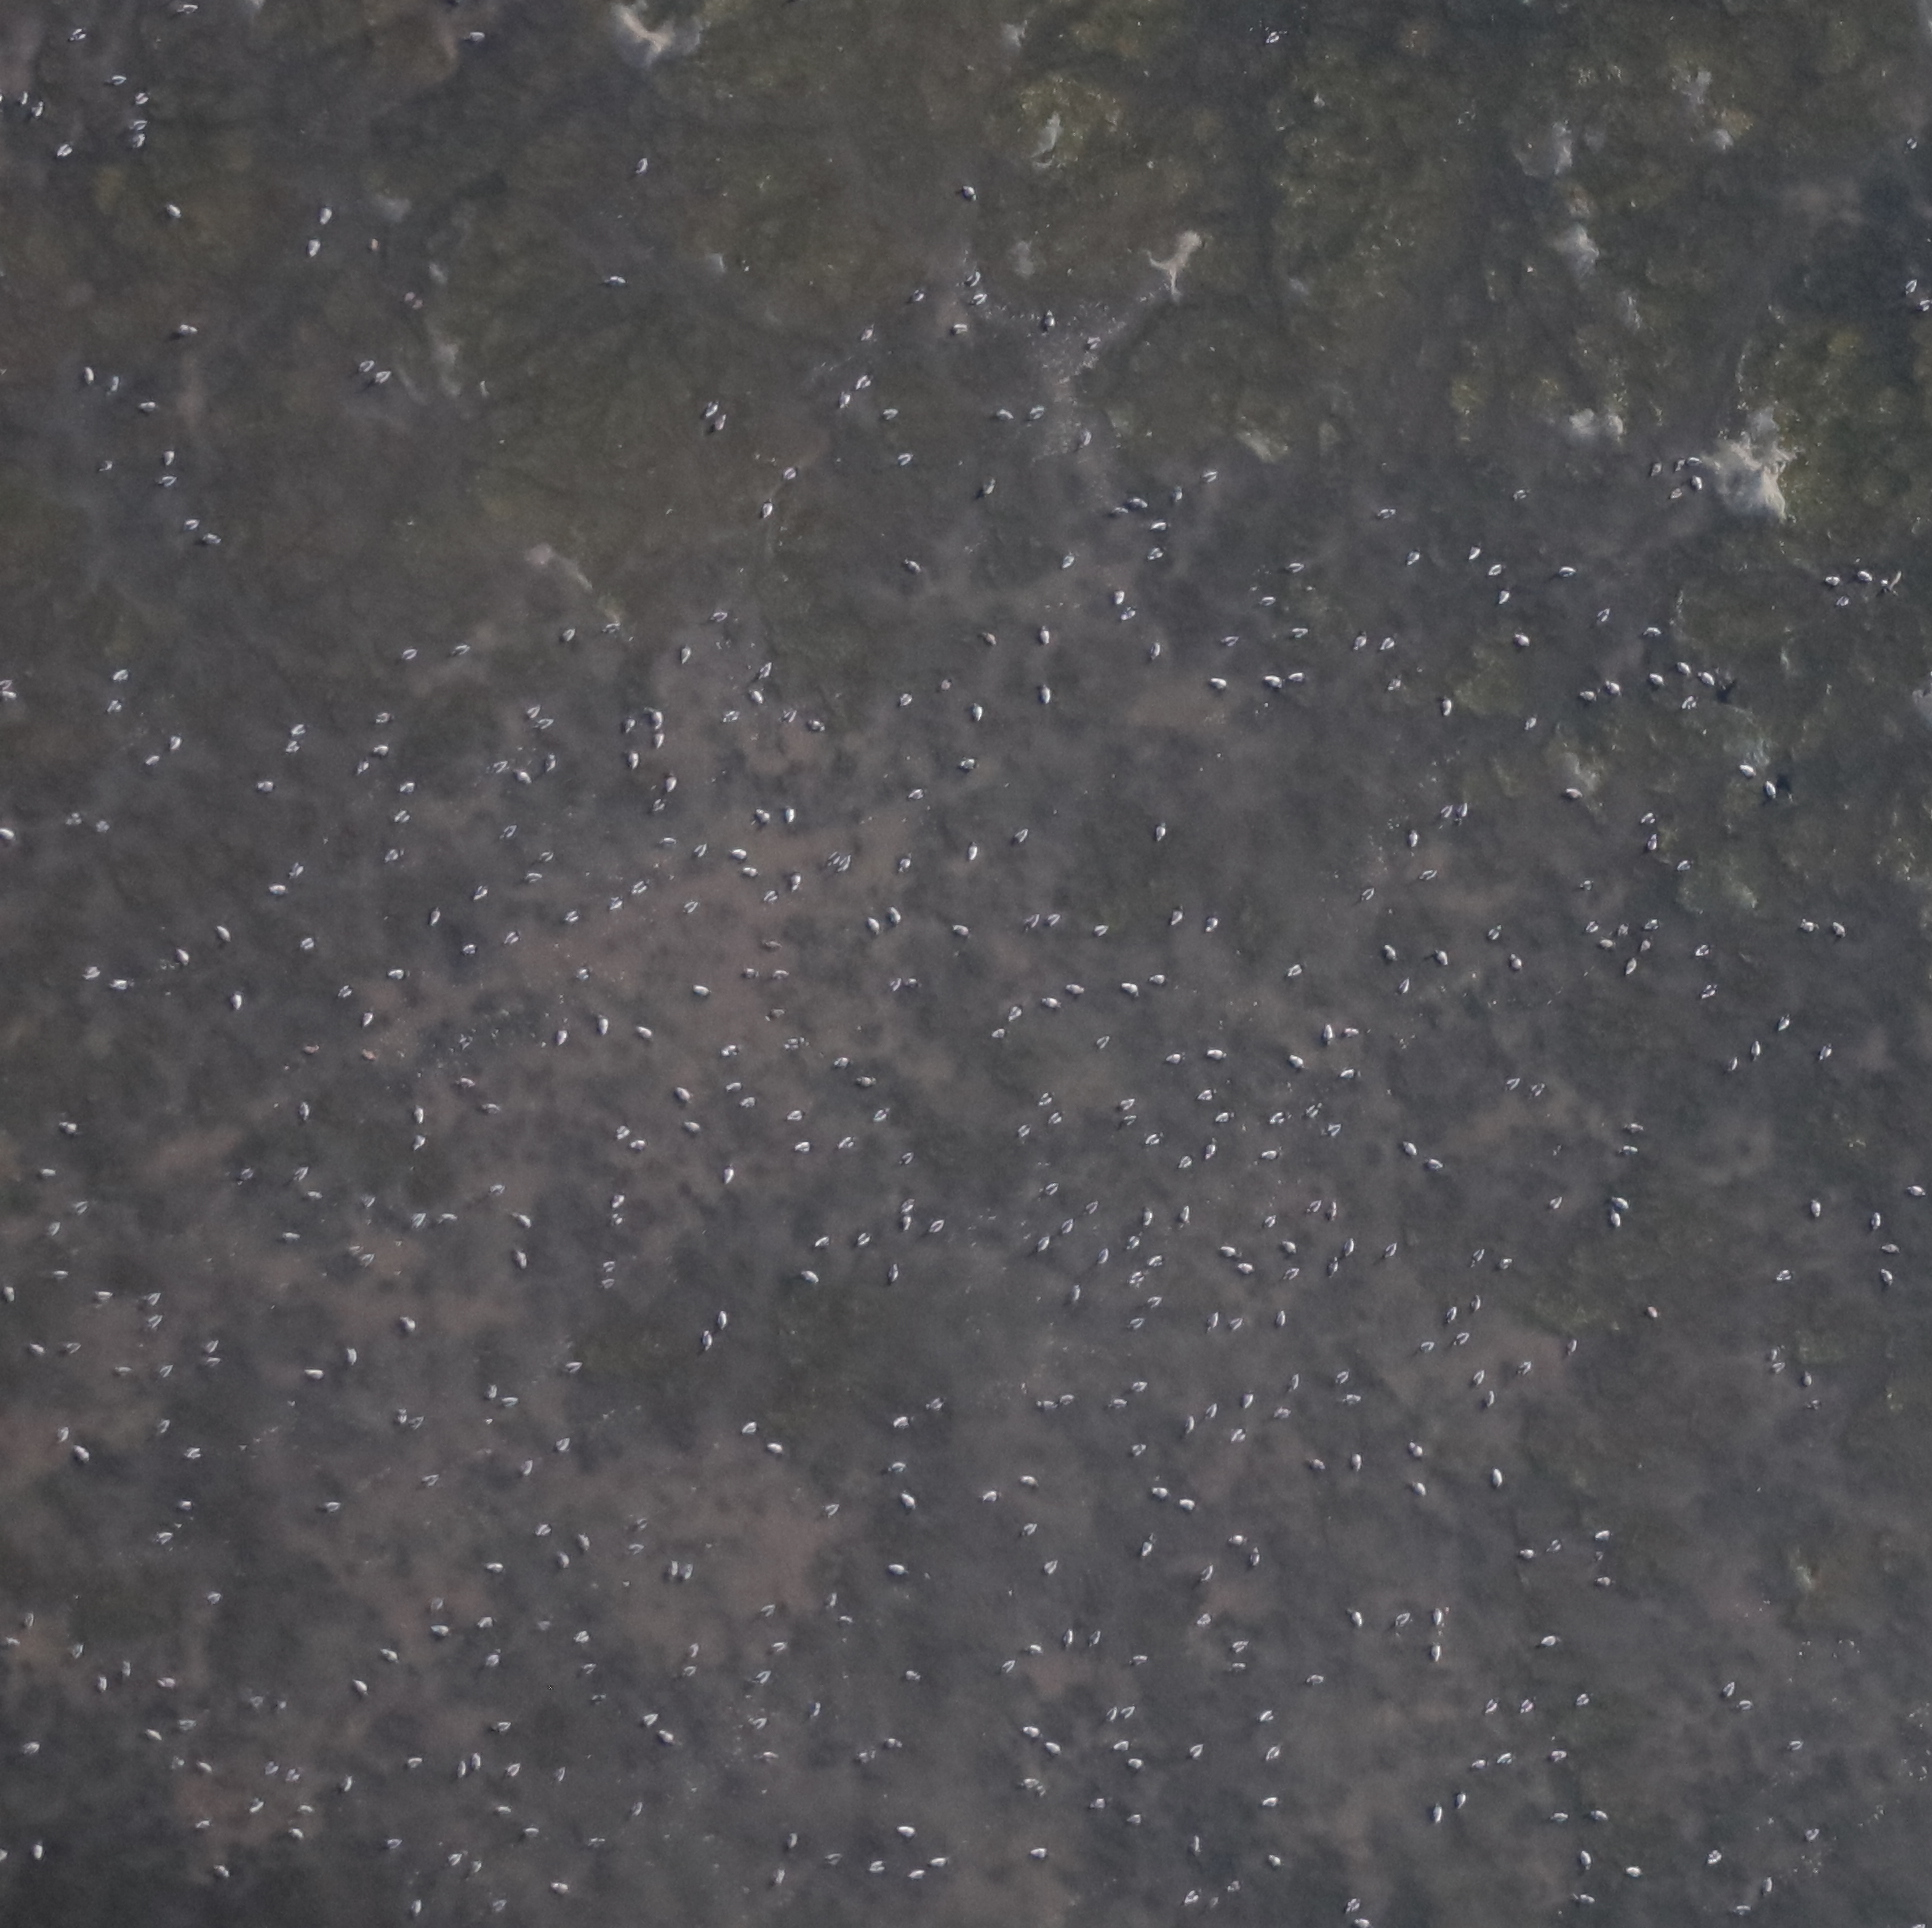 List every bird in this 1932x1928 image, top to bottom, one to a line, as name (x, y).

brant (193, 10)
brant (469, 31)
brant (82, 37)
brant (1277, 42)
brant (119, 82)
brant (143, 99)
brant (25, 100)
brant (36, 110)
brant (140, 129)
brant (1912, 140)
brant (140, 147)
brant (65, 149)
brant (639, 169)
brant (970, 188)
brant (175, 214)
brant (330, 214)
other bird (369, 244)
brant (313, 250)
brant (967, 282)
brant (624, 283)
brant (1914, 284)
other bird (407, 293)
brant (922, 300)
brant (976, 304)
brant (1931, 304)
other bird (420, 309)
brant (1046, 316)
brant (869, 322)
brant (192, 329)
brant (966, 330)
brant (1091, 341)
brant (368, 368)
brant (89, 377)
brant (865, 378)
brant (388, 380)
brant (116, 390)
brant (845, 399)
brant (715, 400)
brant (1041, 407)
brant (893, 408)
brant (1011, 408)
brant (146, 410)
brant (718, 429)
brant (1081, 431)
brant (904, 457)
brant (168, 458)
brant (1699, 459)
brant (1682, 460)
brant (110, 466)
brant (1201, 469)
brant (1655, 469)
brant (798, 470)
brant (1697, 479)
brant (166, 483)
brant (988, 484)
brant (1516, 485)
brant (1184, 486)
brant (1141, 507)
brant (770, 509)
brant (1122, 513)
brant (1391, 521)
brant (190, 523)
brant (1157, 534)
brant (219, 542)
brant (1474, 545)
brant (1155, 551)
brant (1073, 563)
brant (1415, 563)
brant (1298, 569)
brant (1499, 569)
brant (1578, 569)
brant (918, 570)
brant (1865, 575)
brant (1835, 580)
brant (1889, 588)
brant (1507, 591)
brant (1123, 595)
brant (1267, 597)
brant (1841, 600)
brant (1607, 602)
brant (714, 616)
brant (1129, 618)
brant (1654, 625)
brant (573, 631)
brant (617, 631)
other bird (992, 638)
brant (1302, 638)
brant (1525, 638)
brant (1047, 639)
brant (1385, 639)
brant (1356, 645)
brant (1235, 646)
brant (417, 649)
brant (465, 653)
brant (1163, 654)
brant (689, 655)
brant (1693, 665)
brant (1302, 674)
brant (119, 677)
brant (772, 677)
brant (1273, 679)
brant (1713, 679)
brant (11, 680)
brant (1393, 683)
brant (1218, 684)
other bird (945, 685)
brant (1623, 685)
brant (1661, 685)
brant (1050, 694)
brant (909, 696)
brant (1590, 697)
brant (761, 704)
brant (17, 709)
brant (1693, 709)
brant (1443, 711)
brant (125, 713)
brant (537, 715)
brant (983, 715)
brant (389, 717)
brant (742, 717)
brant (792, 717)
brant (1533, 717)
brant (654, 718)
brant (555, 724)
brant (309, 725)
brant (621, 725)
brant (817, 726)
brant (181, 742)
brant (660, 745)
brant (290, 749)
brant (388, 751)
brant (498, 764)
brant (976, 764)
brant (630, 765)
brant (1749, 765)
brant (153, 767)
brant (367, 767)
brant (553, 768)
brant (522, 781)
brant (667, 781)
brant (410, 782)
brant (271, 783)
brant (1771, 784)
brant (918, 795)
brant (1581, 795)
brant (656, 806)
brant (404, 812)
brant (1464, 813)
brant (1643, 813)
brant (767, 814)
brant (1447, 815)
brant (789, 822)
brant (74, 825)
brant (1168, 827)
brant (107, 830)
brant (514, 830)
brant (1024, 834)
brant (3, 836)
brant (663, 836)
brant (1412, 839)
brant (1662, 843)
brant (976, 852)
brant (546, 853)
brant (709, 854)
brant (746, 856)
brant (834, 856)
brant (392, 858)
brant (846, 861)
brant (1695, 861)
brant (912, 864)
brant (301, 871)
brant (747, 871)
brant (529, 879)
brant (800, 880)
brant (1430, 881)
brant (1584, 882)
brant (633, 888)
brant (486, 892)
brant (1370, 892)
brant (283, 893)
brant (770, 895)
brant (695, 897)
brant (614, 903)
brant (1180, 914)
brant (442, 917)
brant (1038, 919)
brant (898, 922)
brant (1061, 922)
brant (1219, 922)
brant (1652, 922)
brant (575, 923)
brant (1596, 923)
brant (874, 924)
brant (1814, 924)
brant (960, 927)
brant (1852, 927)
brant (1498, 929)
brant (1632, 929)
brant (225, 930)
brant (1102, 938)
brant (310, 939)
brant (518, 942)
other bird (773, 943)
brant (1609, 944)
brant (1394, 949)
brant (1649, 949)
brant (460, 951)
brant (1705, 953)
brant (190, 955)
brant (1443, 959)
brant (1516, 963)
brant (1634, 970)
brant (95, 971)
brant (750, 972)
brant (583, 974)
brant (1286, 974)
brant (394, 975)
brant (782, 978)
brant (915, 981)
brant (1162, 981)
brant (1080, 985)
brant (1131, 987)
brant (127, 988)
brant (1403, 988)
brant (353, 989)
brant (895, 989)
brant (699, 990)
brant (1713, 996)
brant (1050, 1002)
brant (232, 1003)
brant (1020, 1005)
brant (779, 1009)
brant (374, 1015)
brant (606, 1027)
brant (1787, 1029)
brant (996, 1030)
brant (566, 1032)
brant (640, 1032)
brant (1354, 1032)
brant (1330, 1034)
brant (1102, 1039)
brant (465, 1042)
brant (799, 1042)
brant (1818, 1042)
brant (733, 1047)
other bird (309, 1048)
other bird (372, 1054)
brant (1214, 1054)
brant (1758, 1054)
brant (1293, 1059)
brant (835, 1060)
brant (1177, 1061)
brant (1734, 1066)
brant (1348, 1073)
brant (475, 1078)
brant (873, 1078)
brant (1509, 1085)
brant (683, 1093)
brant (737, 1093)
brant (1041, 1093)
brant (1545, 1094)
brant (1208, 1097)
brant (311, 1105)
brant (1125, 1107)
brant (497, 1112)
brant (420, 1114)
brant (748, 1114)
brant (796, 1117)
brant (886, 1117)
brant (1313, 1118)
brant (1280, 1119)
brant (1054, 1120)
brant (1126, 1120)
brant (1226, 1120)
brant (1022, 1121)
brant (683, 1123)
brant (69, 1125)
brant (1640, 1126)
brant (625, 1129)
brant (1338, 1134)
brant (1160, 1142)
brant (847, 1146)
brant (1412, 1147)
brant (903, 1149)
brant (808, 1150)
brant (640, 1151)
brant (419, 1152)
brant (1633, 1152)
brant (1214, 1155)
brant (1277, 1155)
brant (1184, 1162)
brant (1429, 1164)
brant (302, 1173)
brant (49, 1175)
brant (731, 1177)
brant (248, 1179)
brant (1912, 1186)
brant (497, 1188)
brant (1046, 1188)
brant (372, 1199)
brant (321, 1201)
brant (627, 1204)
brant (1098, 1204)
brant (1305, 1204)
brant (1559, 1204)
brant (1624, 1204)
brant (76, 1207)
brant (903, 1209)
brant (1151, 1210)
brant (1332, 1210)
brant (1814, 1211)
brant (1188, 1215)
brant (425, 1217)
brant (611, 1217)
brant (456, 1218)
brant (1886, 1219)
brant (1617, 1220)
brant (1273, 1224)
brant (908, 1228)
brant (941, 1228)
brant (522, 1229)
brant (57, 1230)
brant (1077, 1230)
brant (304, 1237)
brant (827, 1241)
brant (866, 1241)
brant (1897, 1241)
brant (1136, 1243)
brant (1047, 1247)
brant (1234, 1247)
brant (354, 1248)
brant (1390, 1248)
brant (1292, 1251)
brant (1351, 1254)
brant (1479, 1255)
brant (522, 1256)
brant (1106, 1256)
brant (1505, 1260)
brant (366, 1263)
brant (1160, 1263)
brant (610, 1265)
brant (1253, 1267)
brant (1336, 1270)
brant (1145, 1274)
brant (1886, 1274)
brant (69, 1276)
brant (1296, 1277)
brant (1788, 1277)
brant (898, 1283)
brant (815, 1284)
brant (610, 1286)
brant (109, 1293)
brant (16, 1295)
brant (161, 1295)
brant (1157, 1296)
brant (1076, 1297)
brant (1474, 1303)
other bird (1653, 1310)
brant (1449, 1313)
brant (725, 1317)
brant (1215, 1322)
brant (408, 1323)
brant (1139, 1323)
brant (1288, 1323)
brant (167, 1326)
brant (1244, 1332)
brant (49, 1345)
brant (1577, 1345)
brant (78, 1346)
brant (711, 1346)
brant (1464, 1346)
brant (1432, 1348)
brant (222, 1349)
brant (1777, 1349)
brant (362, 1354)
brant (1529, 1364)
brant (575, 1371)
brant (224, 1373)
brant (320, 1373)
brant (1783, 1373)
brant (175, 1374)
brant (1809, 1374)
brant (112, 1378)
brant (1475, 1379)
brant (1346, 1380)
brant (1299, 1383)
brant (1143, 1387)
brant (495, 1392)
brant (1494, 1394)
brant (1249, 1397)
brant (1820, 1399)
brant (1071, 1400)
brant (515, 1405)
brant (935, 1407)
brant (1345, 1407)
brant (401, 1409)
brant (1051, 1409)
brant (1121, 1409)
brant (1288, 1417)
brant (1208, 1418)
brant (748, 1420)
brant (904, 1420)
brant (421, 1422)
brant (173, 1429)
brant (1190, 1432)
brant (65, 1435)
brant (1234, 1440)
brant (568, 1442)
brant (1420, 1445)
brant (775, 1448)
brant (1138, 1448)
brant (85, 1450)
brant (197, 1451)
brant (533, 1467)
brant (1322, 1470)
brant (901, 1471)
brant (1356, 1471)
brant (1500, 1471)
brant (432, 1478)
brant (1032, 1481)
brant (1422, 1493)
brant (992, 1496)
brant (1157, 1500)
brant (190, 1501)
brant (337, 1502)
brant (901, 1504)
brant (1193, 1507)
brant (827, 1509)
brant (640, 1510)
brant (1033, 1527)
brant (548, 1529)
brant (167, 1533)
brant (1606, 1533)
brant (637, 1537)
brant (1236, 1546)
brant (1555, 1546)
brant (595, 1547)
brant (1141, 1548)
brant (575, 1559)
brant (1607, 1559)
brant (672, 1564)
brant (1252, 1564)
brant (1525, 1565)
brant (896, 1569)
brant (1051, 1574)
brant (496, 1577)
brant (693, 1577)
brant (1210, 1579)
brant (1608, 1582)
brant (219, 1595)
brant (442, 1598)
brant (837, 1598)
brant (768, 1607)
brant (1200, 1614)
brant (845, 1617)
brant (1361, 1618)
brant (1441, 1618)
brant (547, 1620)
brant (1404, 1620)
brant (36, 1621)
brant (491, 1624)
brant (445, 1627)
brant (580, 1633)
brant (1097, 1639)
brant (1068, 1640)
brant (1555, 1640)
brant (779, 1643)
brant (16, 1645)
brant (1235, 1646)
brant (83, 1648)
brant (1037, 1648)
brant (1439, 1649)
brant (698, 1650)
brant (1138, 1656)
brant (489, 1663)
brant (389, 1664)
brant (585, 1665)
brant (1015, 1665)
brant (136, 1668)
brant (1242, 1671)
brant (762, 1672)
brant (108, 1676)
brant (695, 1676)
brant (915, 1676)
brant (1312, 1681)
brant (184, 1682)
brant (361, 1688)
brant (1729, 1689)
brant (601, 1697)
brant (1578, 1697)
brant (261, 1700)
brant (1745, 1700)
brant (1497, 1704)
brant (288, 1705)
brant (1270, 1708)
brant (1112, 1710)
brant (1525, 1710)
brant (1129, 1713)
brant (654, 1714)
brant (818, 1714)
brant (193, 1727)
brant (770, 1727)
brant (509, 1728)
brant (1032, 1735)
brant (156, 1736)
brant (670, 1736)
brant (1792, 1737)
brant (897, 1740)
brant (1196, 1748)
brant (1122, 1749)
brant (1555, 1752)
brant (1275, 1755)
brant (1054, 1758)
brant (1504, 1758)
brant (30, 1759)
brant (481, 1759)
brant (867, 1761)
brant (186, 1762)
brant (768, 1762)
brant (212, 1763)
brant (411, 1763)
brant (1475, 1765)
brant (1137, 1766)
brant (464, 1769)
brant (270, 1771)
brant (300, 1771)
brant (562, 1772)
brant (520, 1773)
brant (1031, 1786)
brant (345, 1787)
brant (1040, 1789)
brant (1094, 1795)
brant (1274, 1802)
brant (255, 1806)
brant (511, 1808)
brant (1464, 1810)
brant (306, 1814)
brant (636, 1815)
brant (1439, 1817)
brant (1557, 1819)
brant (1590, 1820)
brant (1149, 1823)
brant (537, 1825)
brant (906, 1830)
brant (204, 1838)
brant (1808, 1838)
brant (295, 1839)
brant (801, 1839)
brant (596, 1845)
brant (1190, 1846)
brant (394, 1849)
brant (1037, 1849)
brant (43, 1852)
brant (1713, 1853)
brant (462, 1856)
brant (835, 1856)
brant (1279, 1859)
brant (947, 1866)
brant (1590, 1866)
brant (482, 1868)
brant (223, 1869)
brant (874, 1869)
brant (916, 1872)
brant (567, 1879)
brant (783, 1879)
brant (1641, 1881)
brant (1239, 1885)
brant (1770, 1885)
brant (1189, 1897)
brant (1351, 1901)
brant (1584, 1902)
brant (1218, 1904)
brant (496, 1907)
brant (420, 1909)
brant (1743, 1910)
brant (1362, 1925)